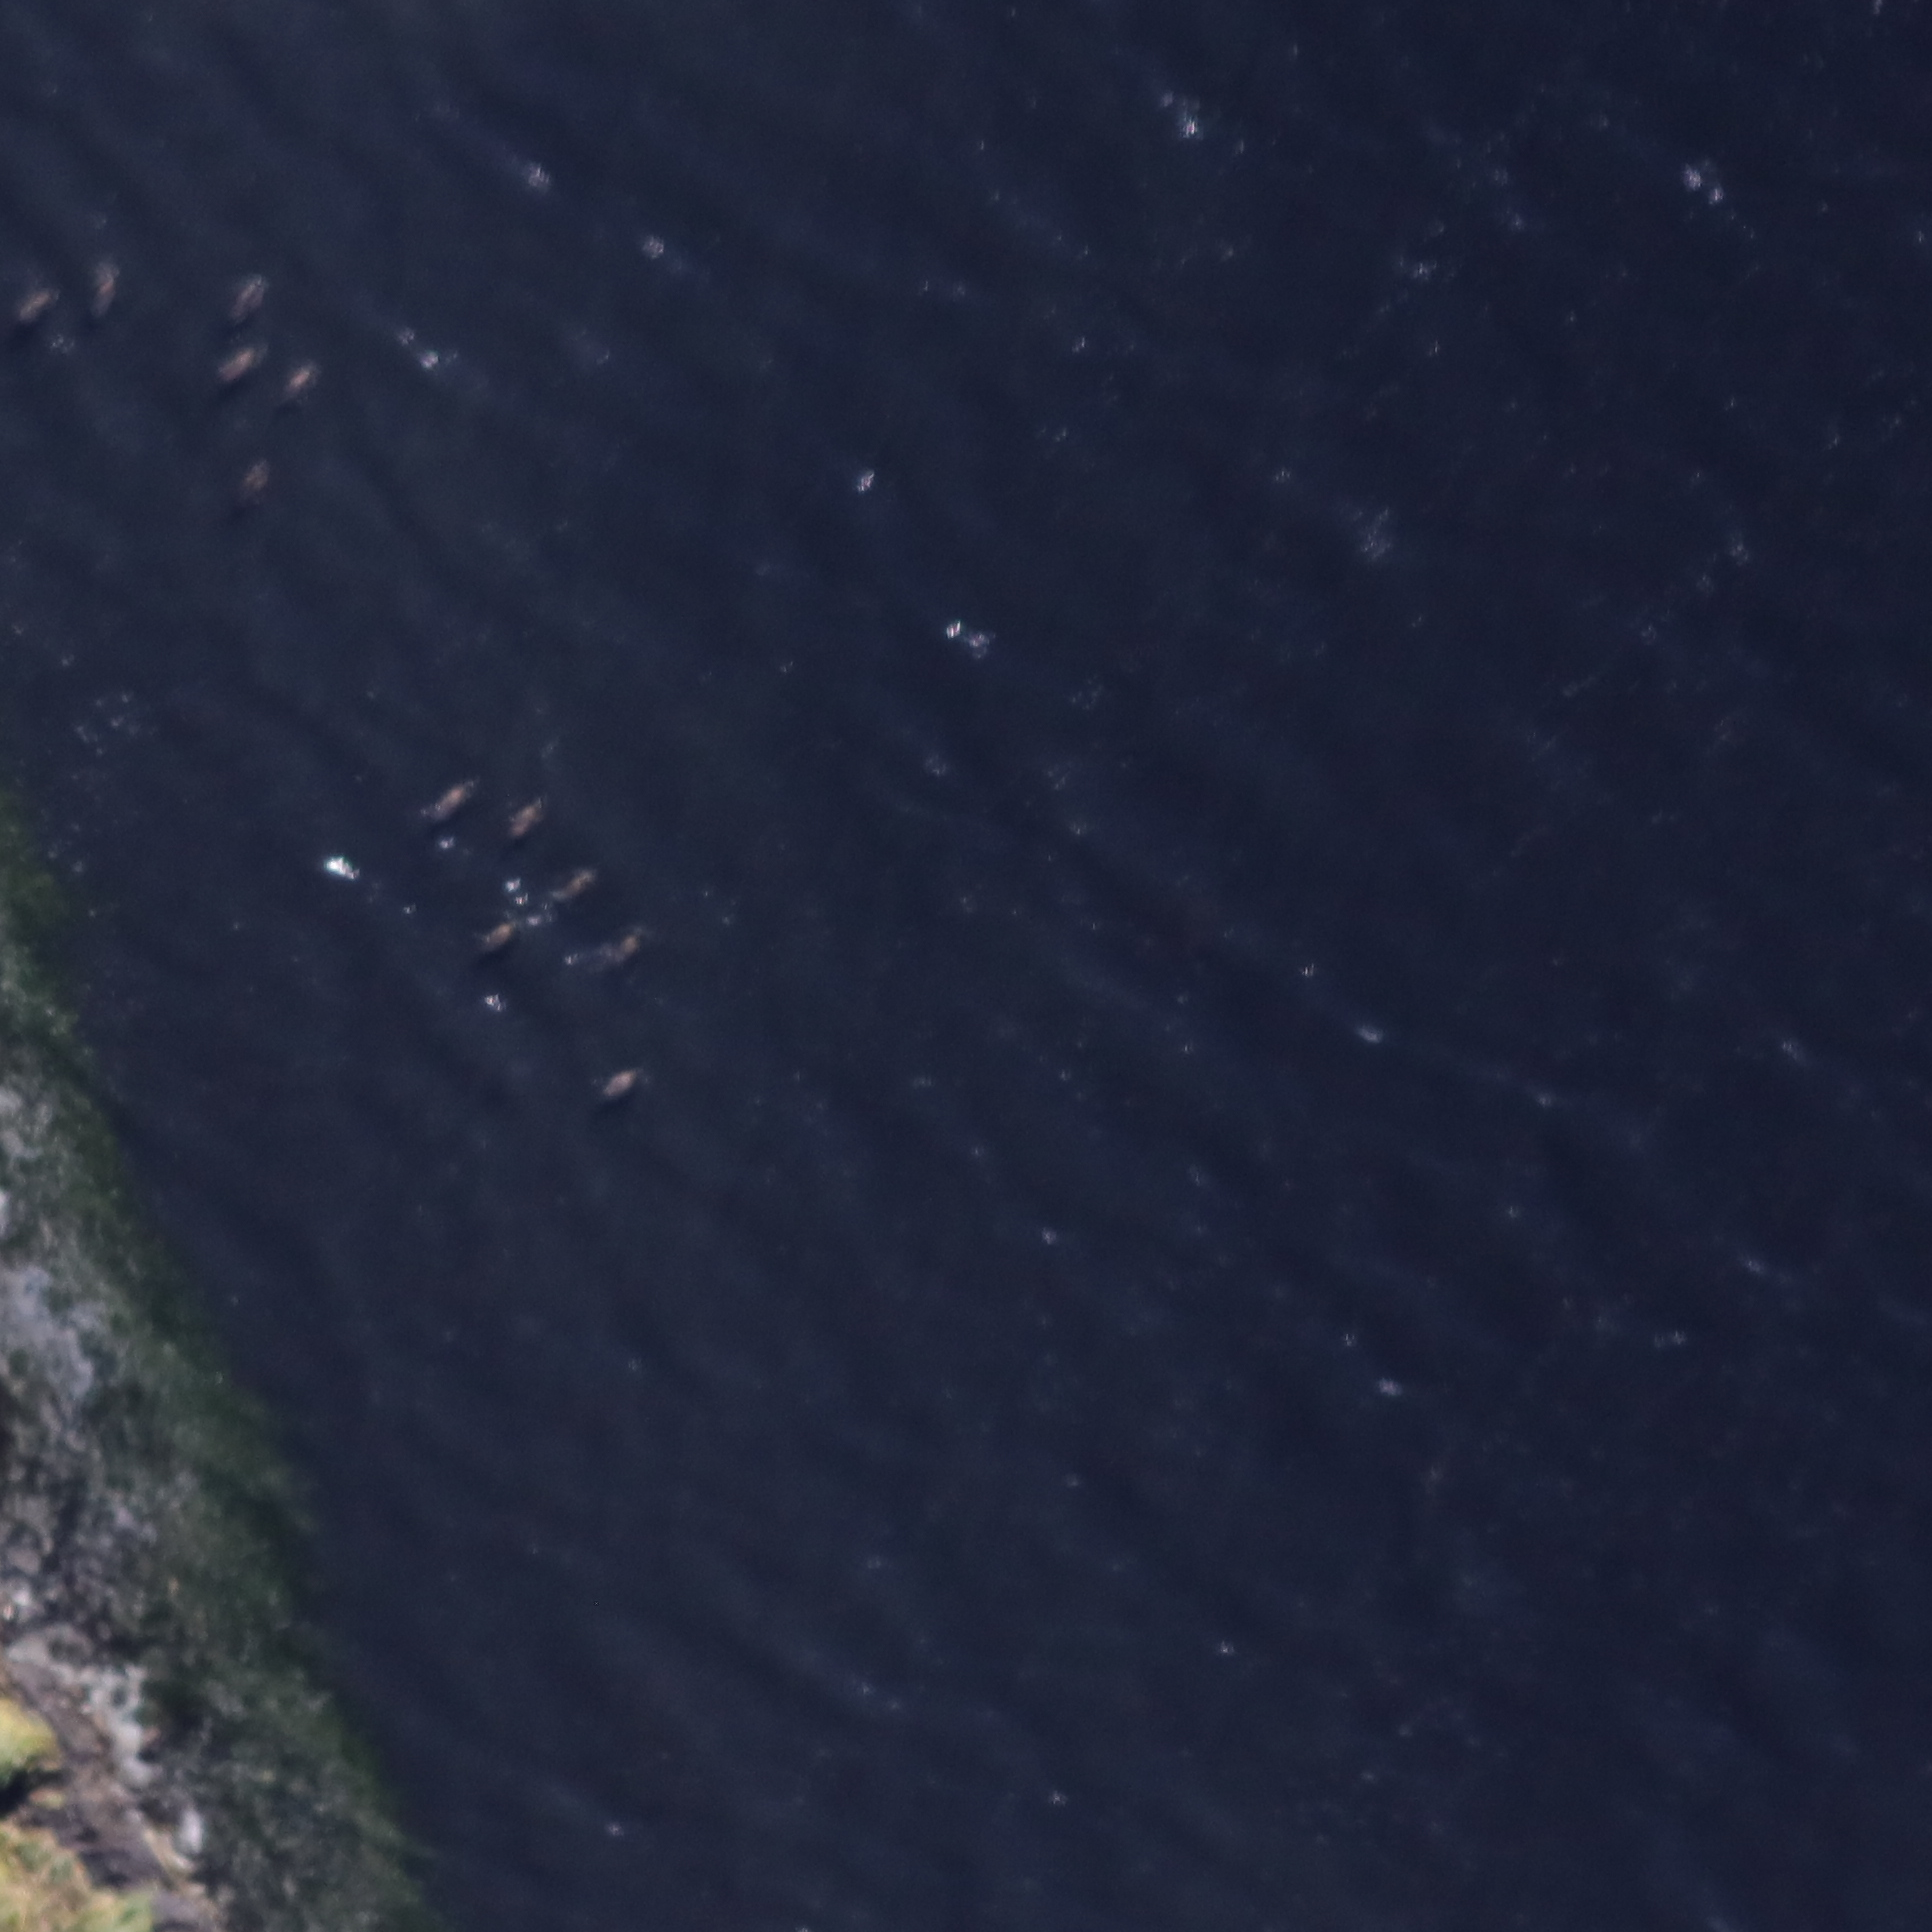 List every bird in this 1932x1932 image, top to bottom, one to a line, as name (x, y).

Canada goose (102, 296)
Canada goose (253, 298)
Canada goose (35, 307)
Canada goose (233, 368)
Canada goose (301, 384)
Canada goose (257, 484)
Canada goose (457, 799)
Canada goose (530, 818)
Canada goose (576, 883)
Canada goose (497, 939)
Canada goose (624, 947)
Canada goose (621, 1086)